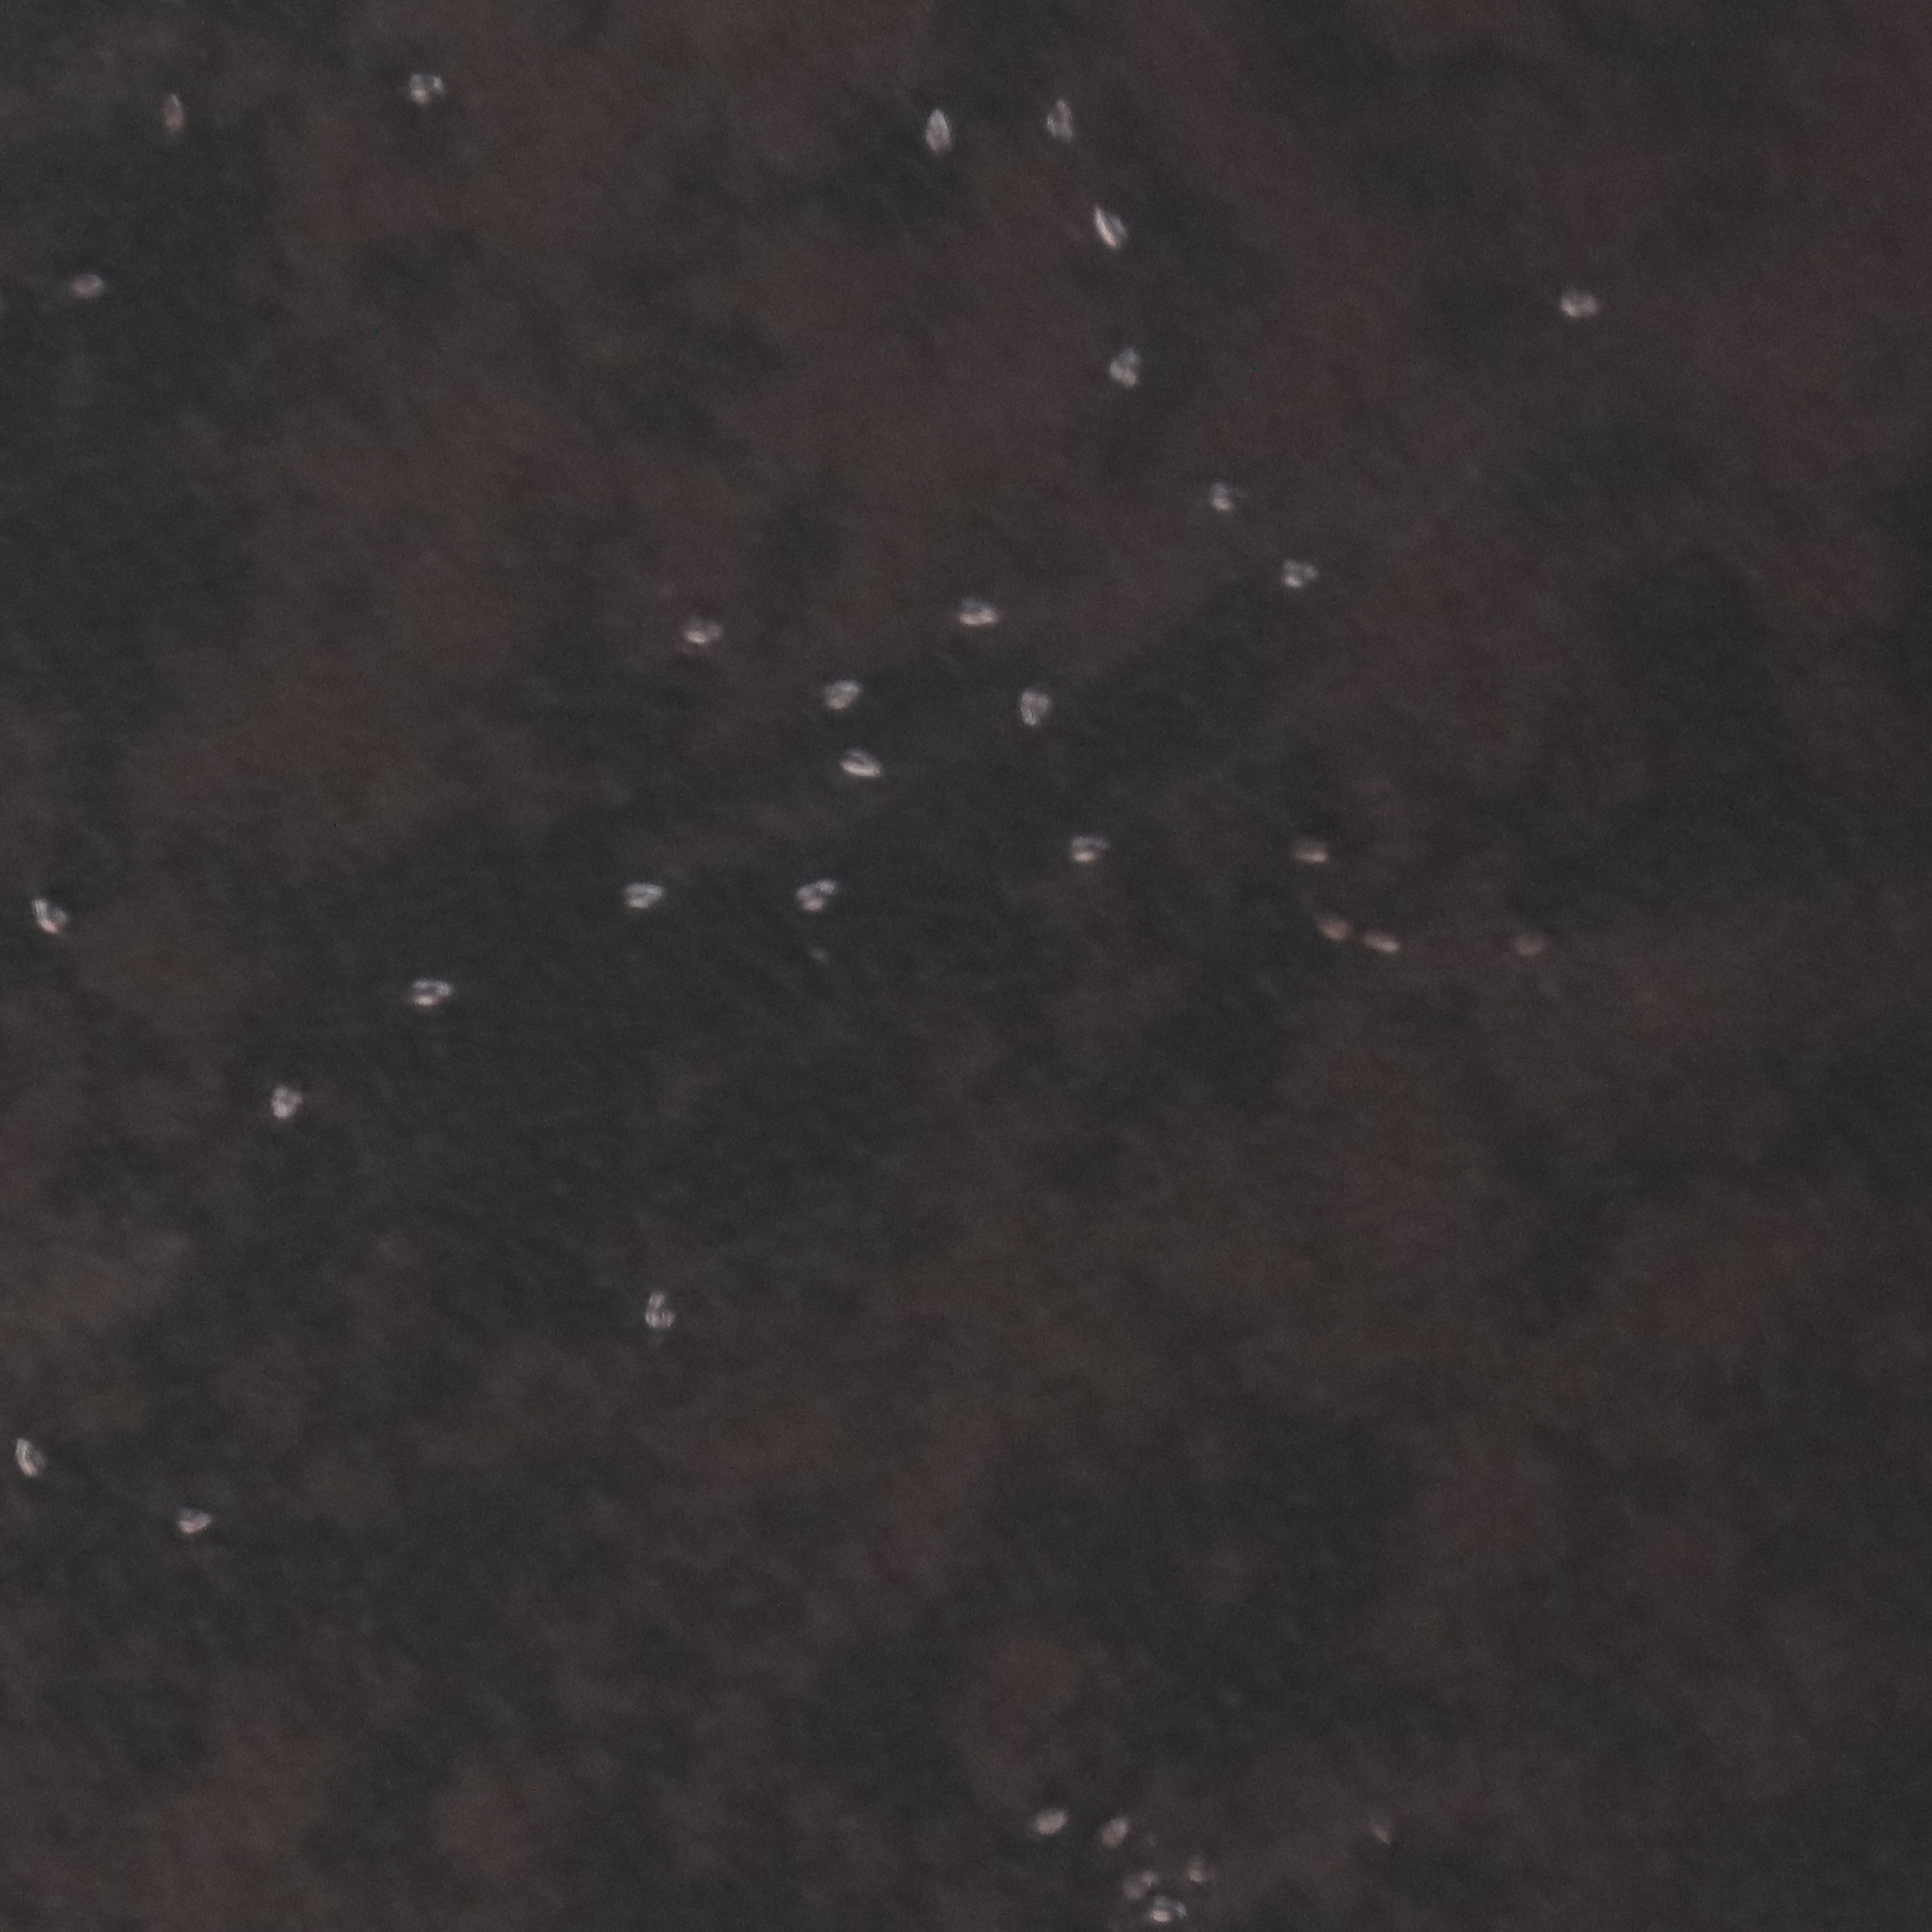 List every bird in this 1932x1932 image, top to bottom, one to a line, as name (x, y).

brant (426, 88)
brant (1067, 117)
brant (184, 120)
brant (939, 133)
brant (1118, 224)
brant (1588, 306)
brant (1126, 367)
brant (1229, 488)
brant (1295, 569)
brant (977, 599)
brant (703, 624)
brant (839, 701)
brant (1035, 715)
brant (876, 767)
brant (1090, 851)
other bird (1316, 859)
brant (636, 890)
brant (816, 894)
brant (58, 918)
other bird (1335, 926)
other bird (1389, 940)
other bird (1529, 943)
brant (421, 981)
brant (287, 1103)
brant (671, 1315)
brant (30, 1460)
brant (192, 1523)
other bird (1378, 1819)
other bird (1042, 1822)
other bird (1115, 1832)
other bird (1207, 1866)
other bird (1138, 1878)
brant (1172, 1908)